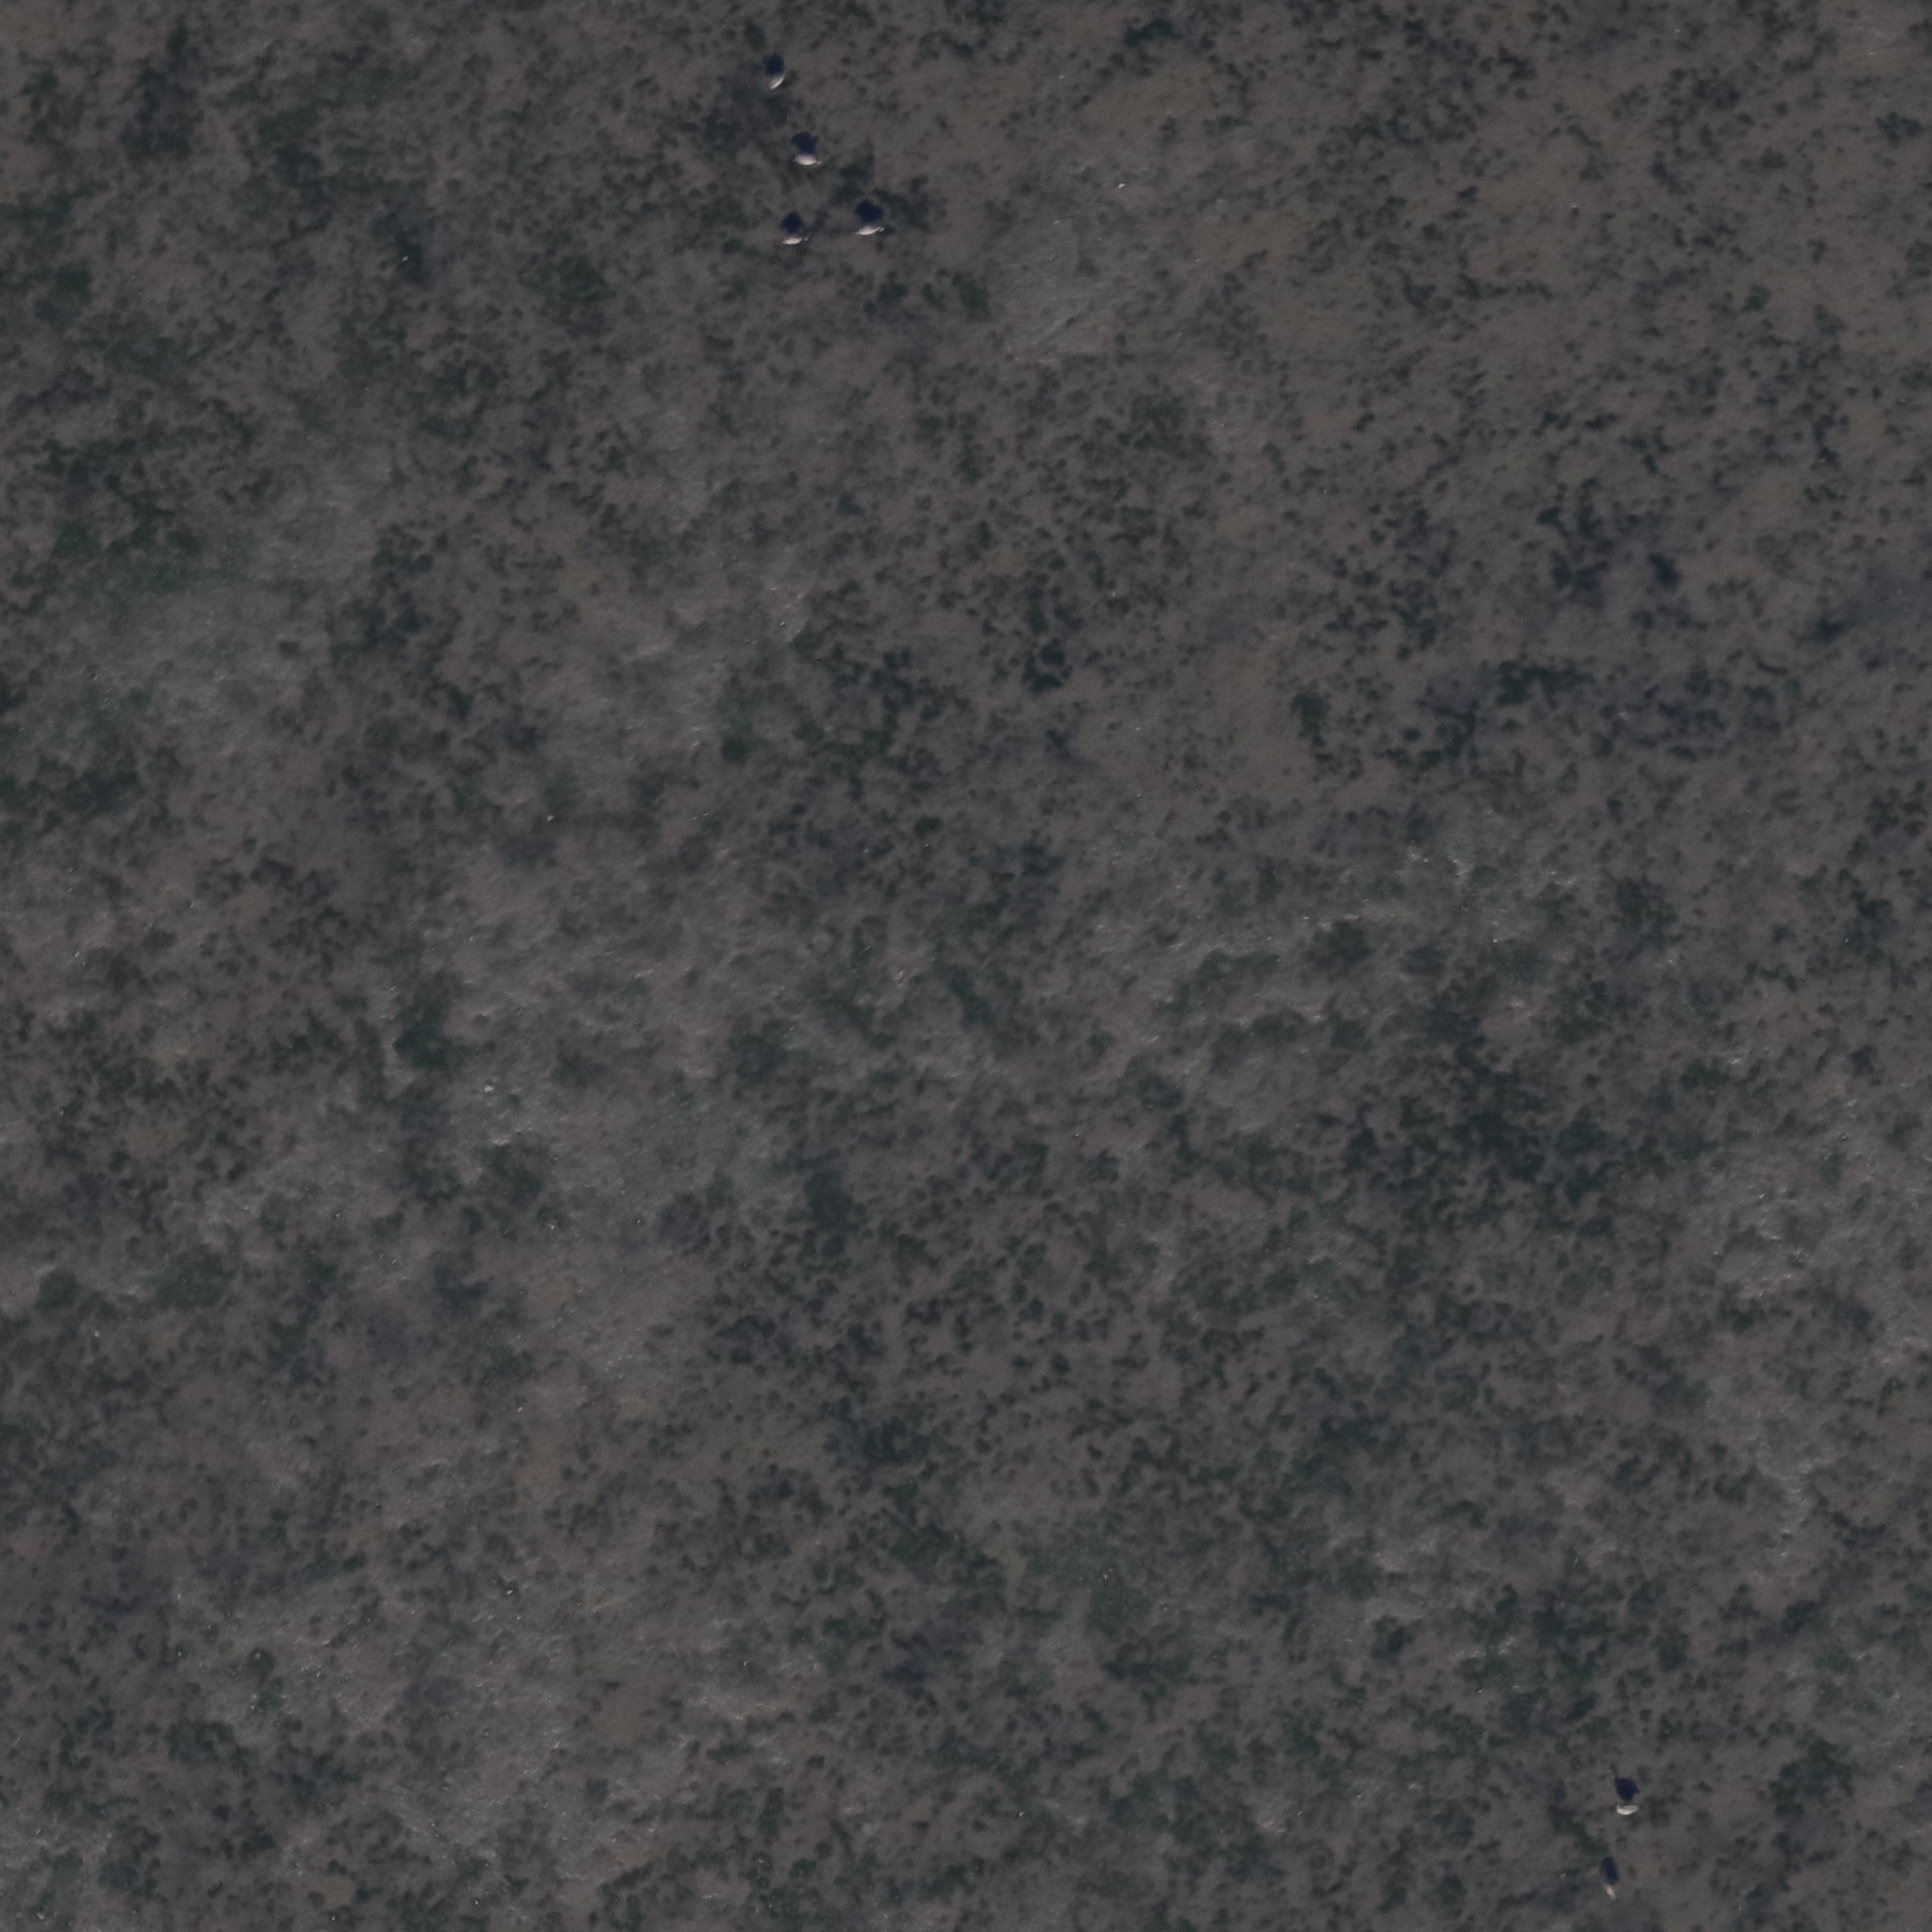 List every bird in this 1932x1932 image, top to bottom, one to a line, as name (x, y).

Canada goose (774, 80)
Canada goose (807, 158)
Canada goose (867, 228)
Canada goose (792, 236)
Canada goose (1629, 1808)
Canada goose (1611, 1889)